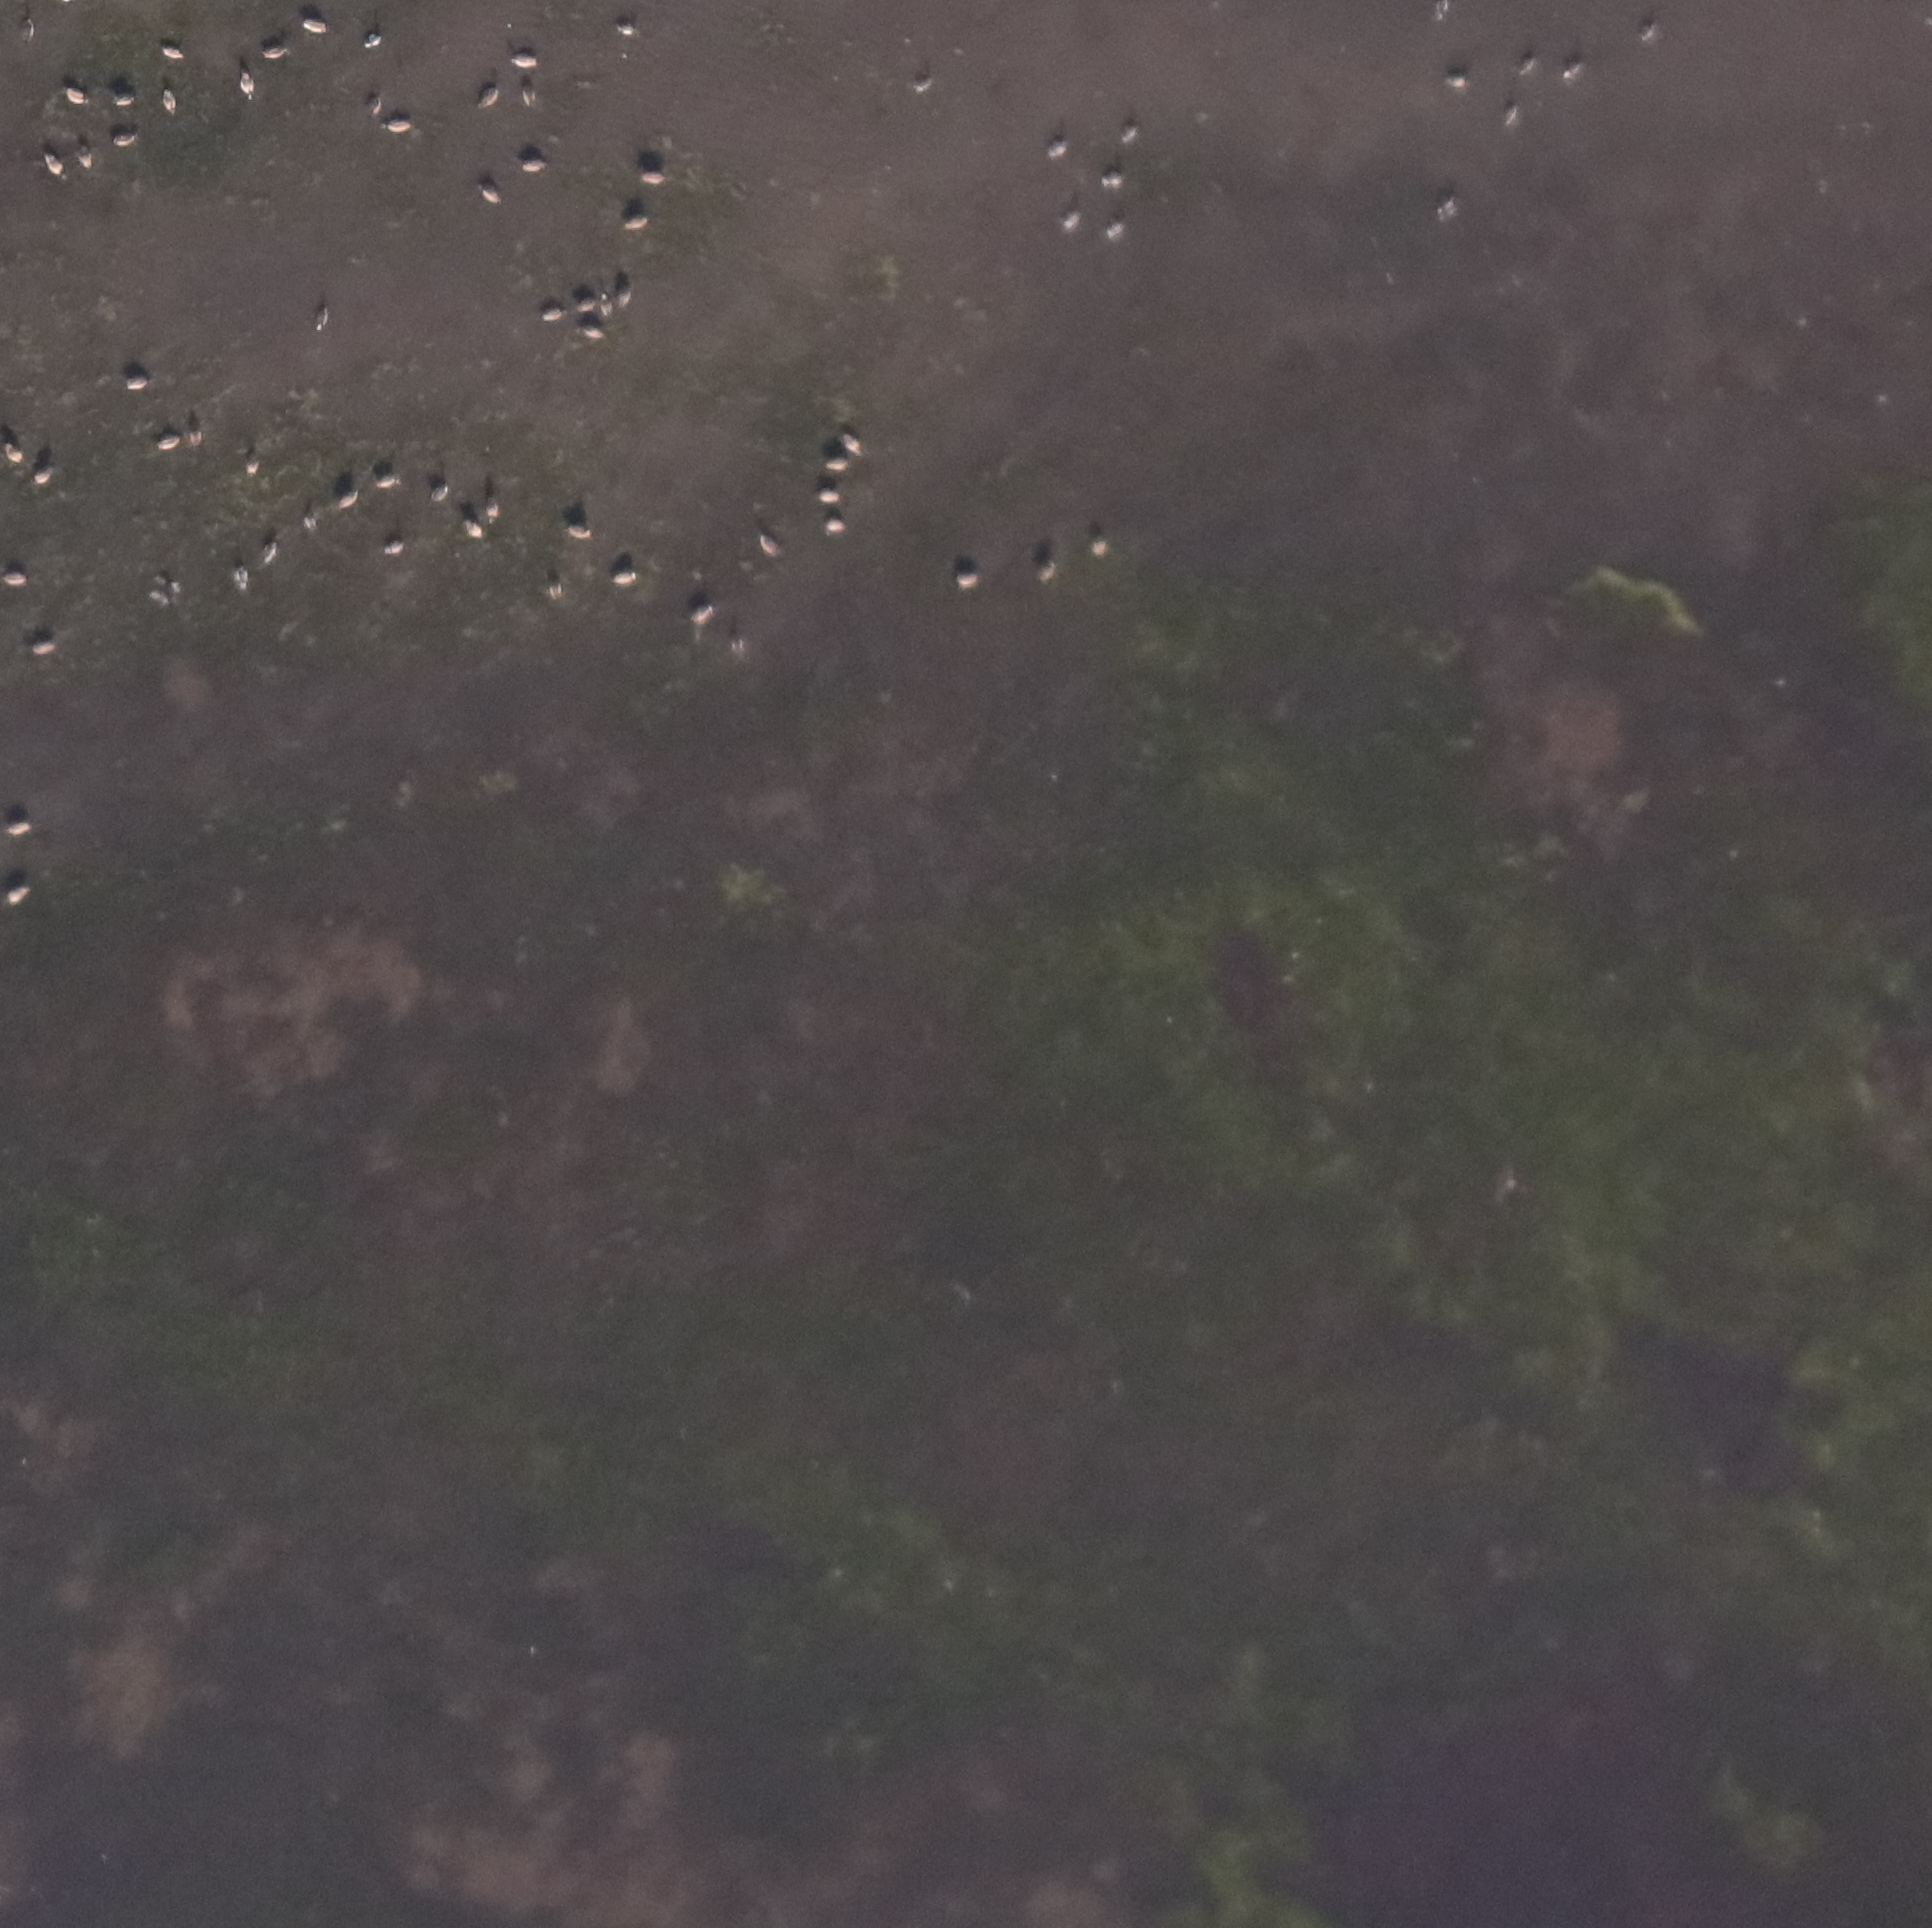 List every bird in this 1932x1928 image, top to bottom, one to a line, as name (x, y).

brant (1447, 3)
Canada goose (316, 26)
brant (624, 28)
Canada goose (26, 30)
brant (1642, 38)
brant (372, 40)
Canada goose (174, 52)
Canada goose (274, 52)
Canada goose (525, 59)
brant (1526, 69)
brant (1572, 70)
Canada goose (248, 84)
brant (926, 86)
brant (1460, 87)
Canada goose (531, 94)
Canada goose (75, 95)
Canada goose (490, 96)
Canada goose (125, 99)
Canada goose (171, 103)
Canada goose (374, 108)
brant (1506, 109)
Canada goose (399, 125)
brant (1134, 133)
Canada goose (125, 138)
brant (1065, 147)
Canada goose (86, 158)
Canada goose (56, 164)
Canada goose (533, 165)
Canada goose (652, 177)
brant (1110, 184)
Canada goose (491, 193)
brant (1444, 205)
Canada goose (637, 222)
brant (1074, 224)
brant (1123, 229)
Canada goose (619, 296)
Canada goose (605, 307)
Canada goose (583, 309)
Canada goose (552, 313)
Canada goose (322, 316)
Canada goose (595, 333)
Canada goose (137, 381)
Canada goose (199, 438)
Canada goose (169, 442)
Canada goose (851, 445)
Canada goose (9, 456)
Canada goose (255, 457)
Canada goose (836, 464)
Canada goose (43, 473)
Canada goose (385, 483)
Canada goose (836, 492)
Canada goose (439, 493)
Canada goose (349, 502)
Canada goose (498, 507)
brant (310, 514)
Canada goose (838, 521)
Canada goose (579, 530)
Canada goose (470, 531)
Canada goose (773, 540)
brant (397, 547)
Canada goose (1105, 548)
brant (274, 554)
Canada goose (1047, 574)
Canada goose (14, 577)
Canada goose (625, 577)
Canada goose (968, 578)
brant (243, 582)
brant (169, 587)
Canada goose (554, 590)
Canada goose (700, 619)
Canada goose (730, 650)
Canada goose (45, 651)
Canada goose (18, 827)
Canada goose (13, 895)